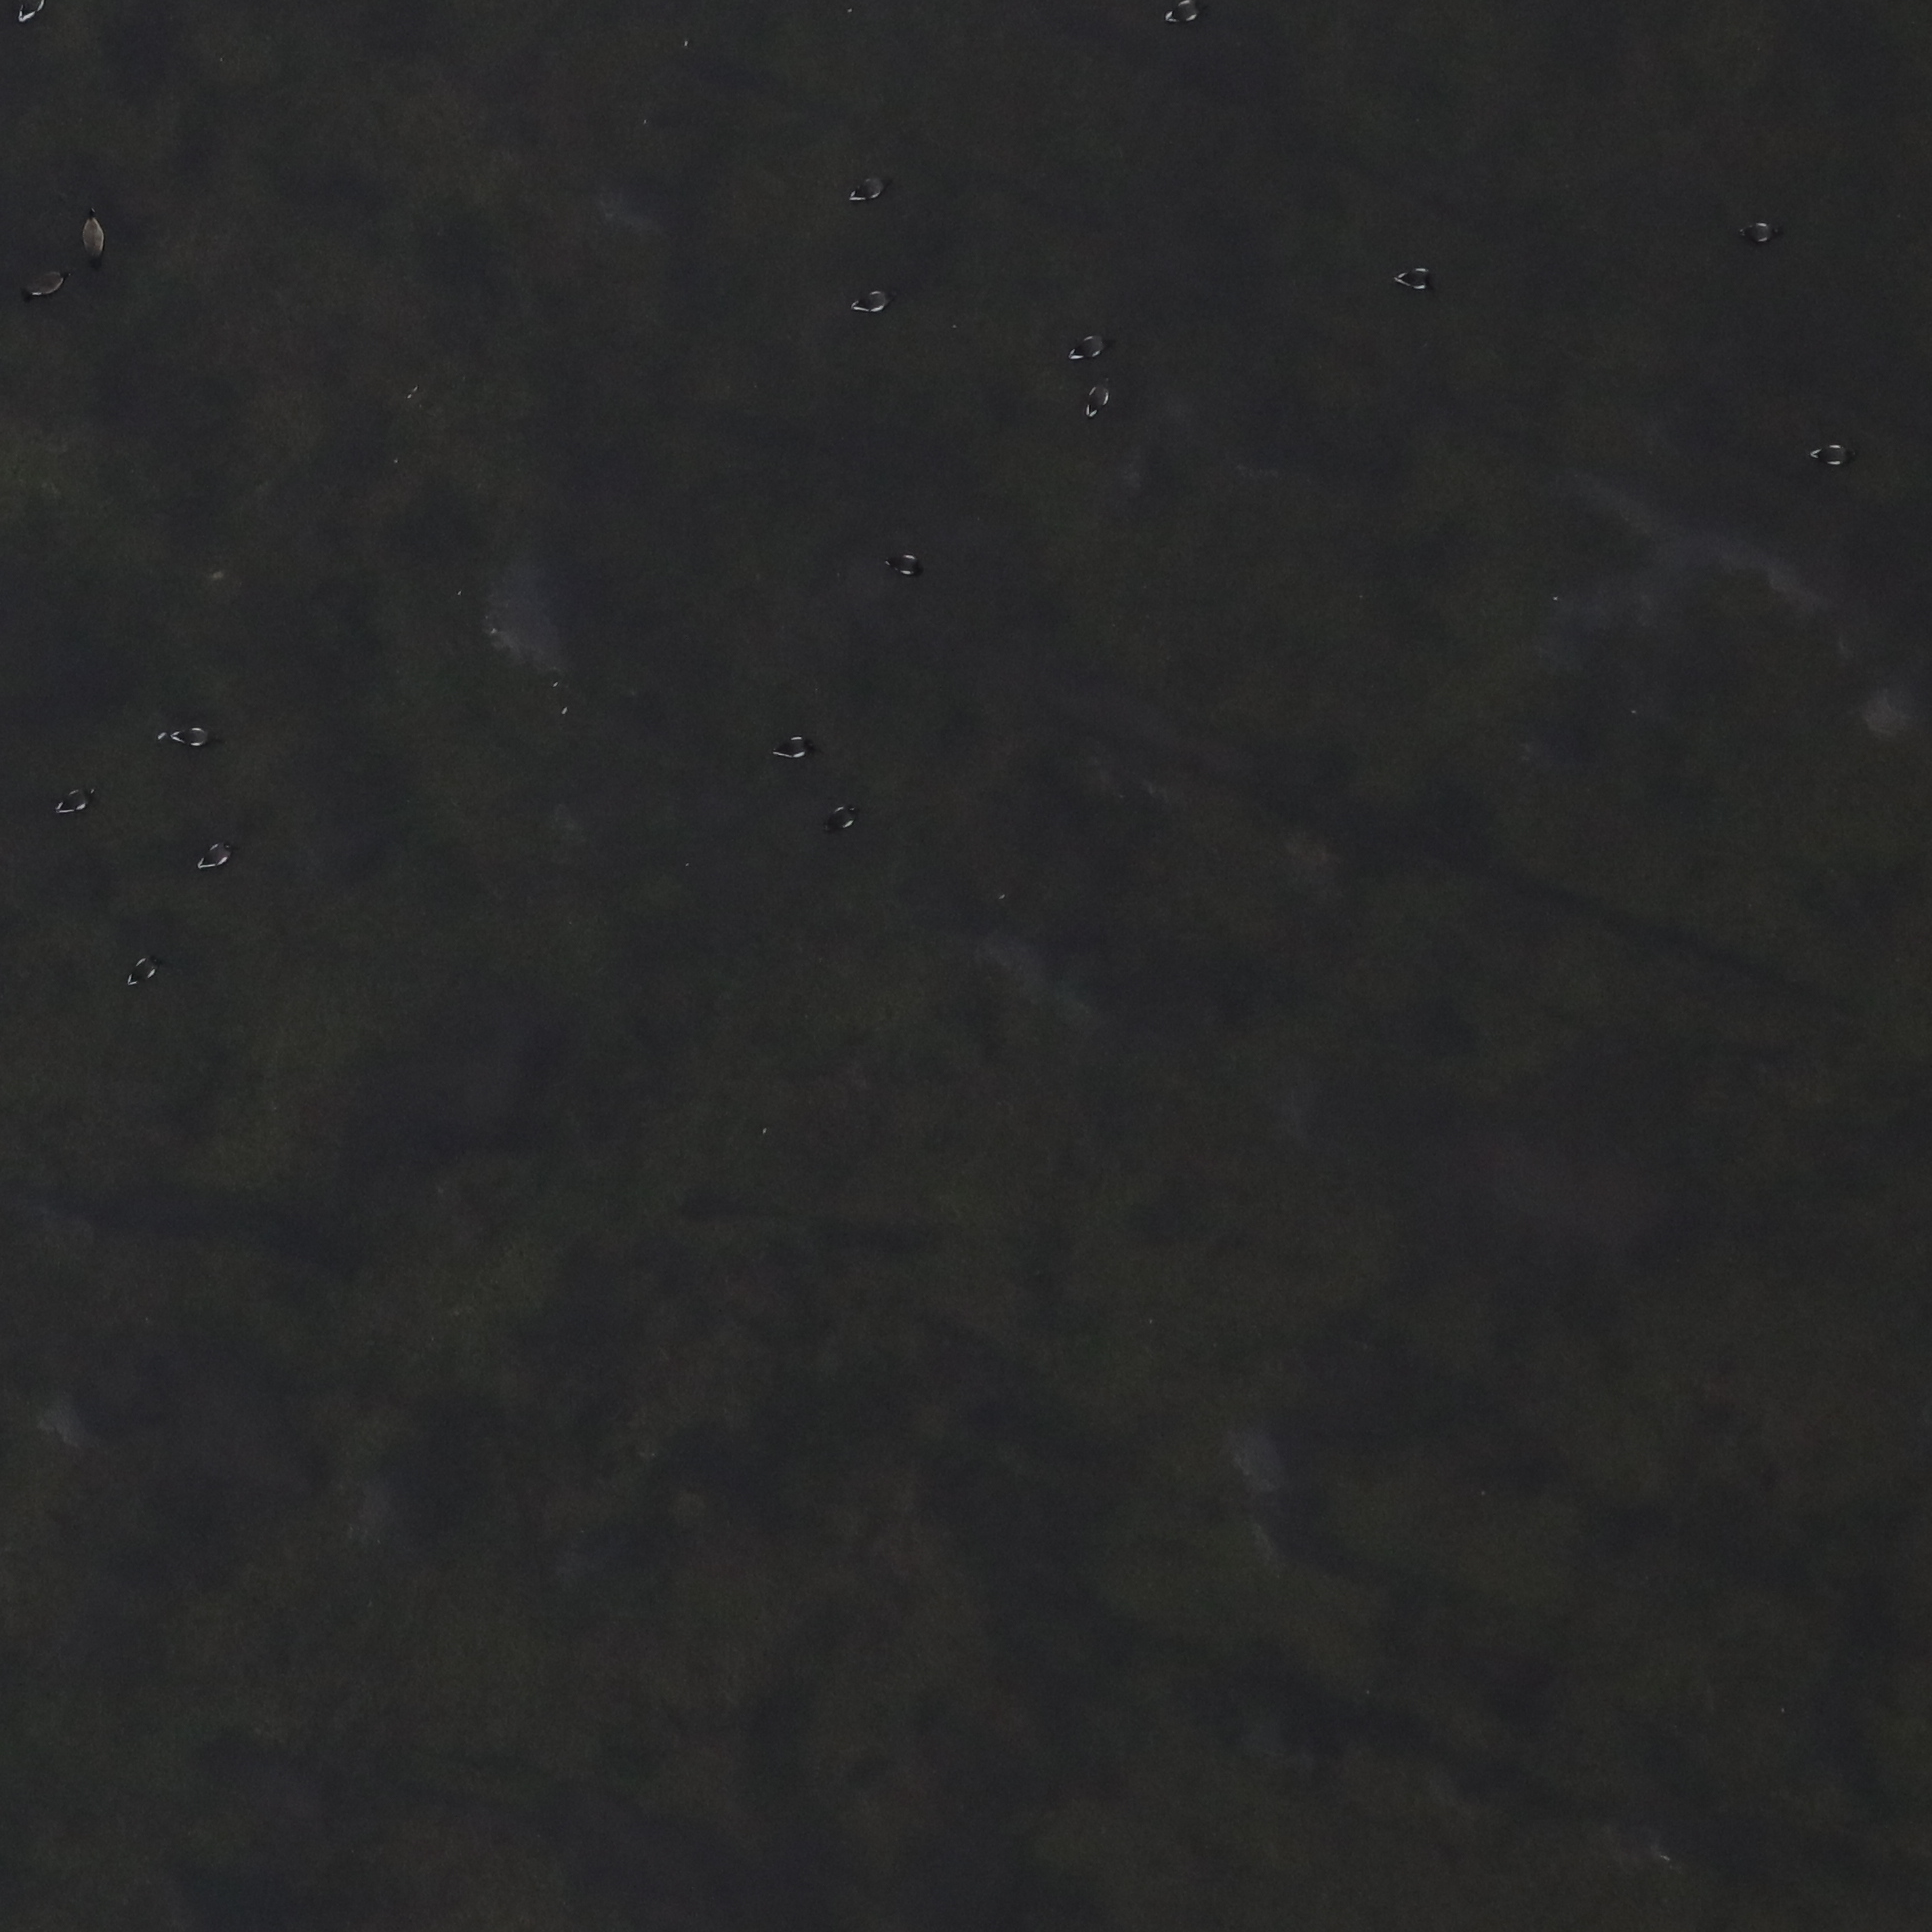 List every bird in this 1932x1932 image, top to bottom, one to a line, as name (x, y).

brant (31, 4)
brant (1184, 13)
brant (869, 190)
brant (1764, 230)
Canada goose (92, 236)
brant (1418, 279)
Canada goose (48, 280)
brant (873, 301)
brant (1091, 347)
brant (1098, 397)
brant (1832, 455)
brant (907, 565)
brant (192, 737)
brant (793, 747)
brant (76, 799)
brant (843, 816)
brant (216, 855)
brant (144, 970)